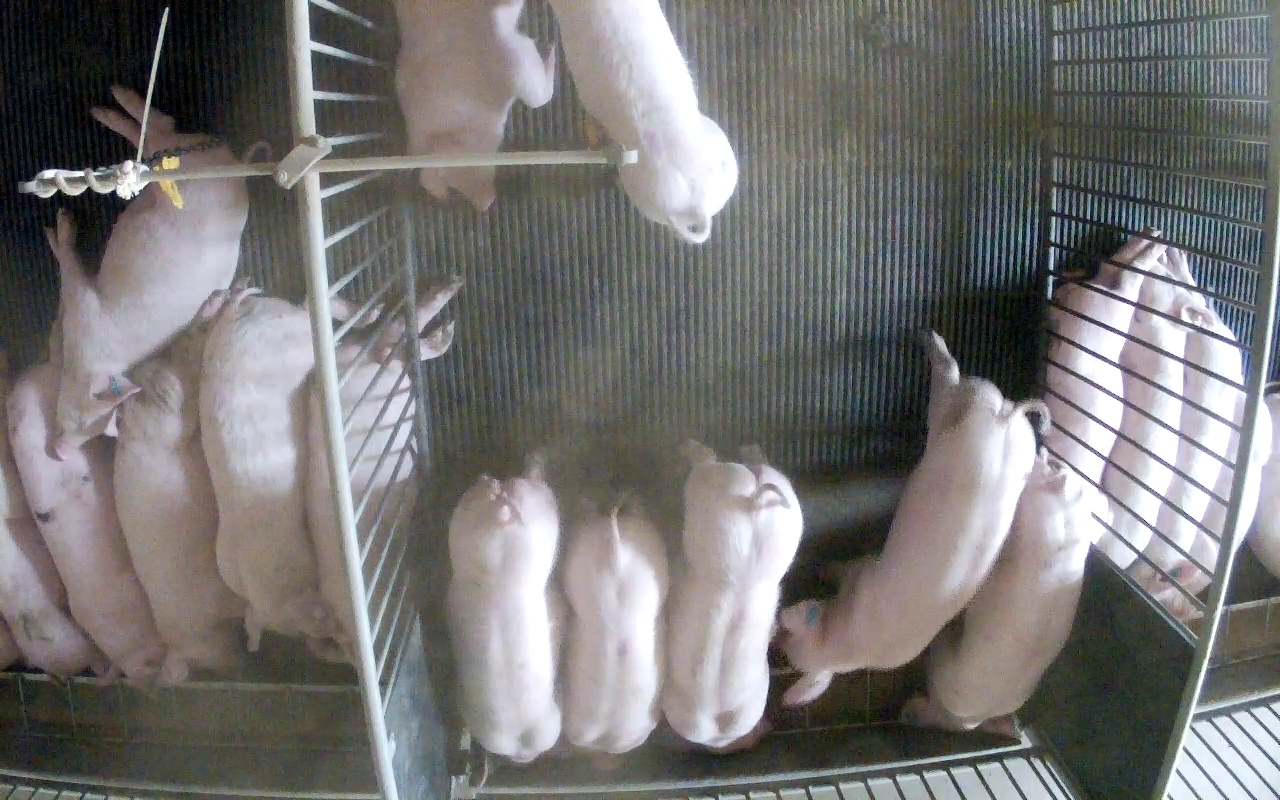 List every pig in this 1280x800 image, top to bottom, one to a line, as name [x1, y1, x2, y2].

pig [388, 0, 558, 211]
pig [549, 0, 740, 246]
pig [44, 84, 273, 463]
pig [1040, 227, 1169, 488]
pig [1126, 247, 1242, 622]
pig [1095, 261, 1215, 569]
pig [304, 271, 464, 683]
pig [114, 276, 255, 689]
pig [200, 285, 385, 653]
pig [6, 290, 168, 686]
pig [771, 328, 1052, 708]
pig [1, 352, 111, 687]
pig [1246, 381, 1279, 579]
pig [1183, 392, 1270, 595]
pig [653, 439, 803, 755]
pig [897, 444, 1094, 742]
pig [444, 448, 565, 764]
pig [559, 488, 670, 771]